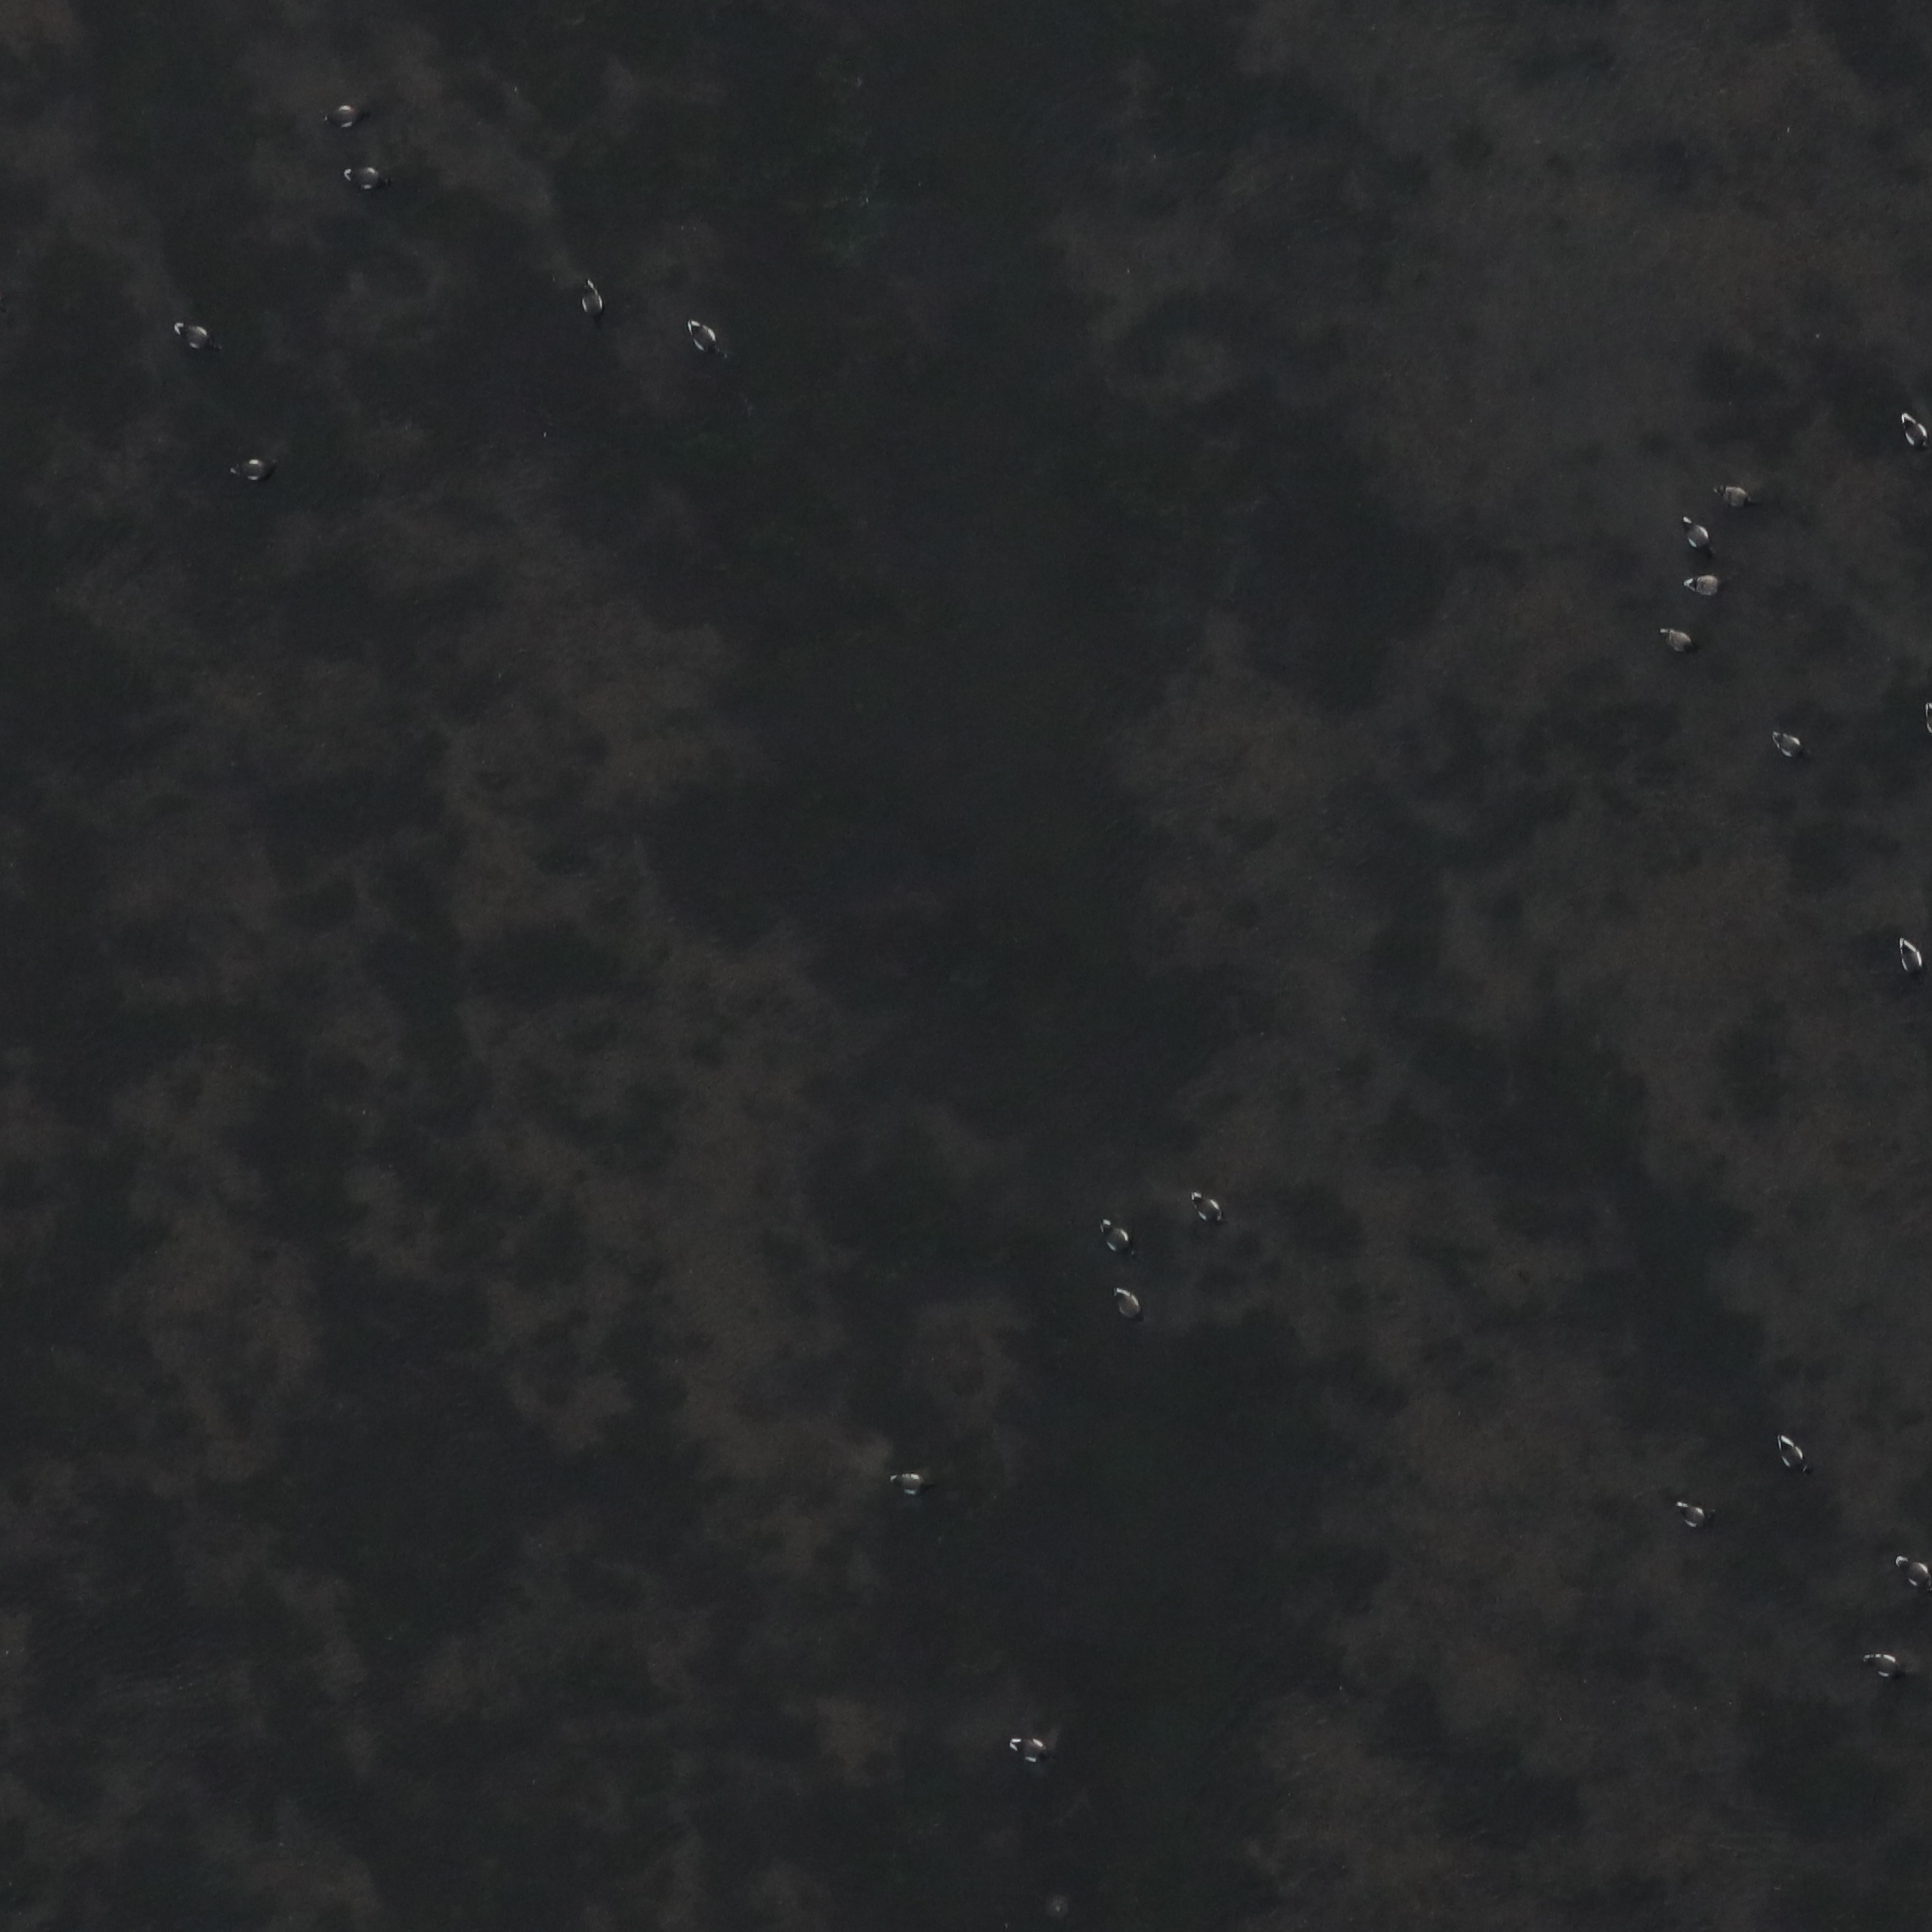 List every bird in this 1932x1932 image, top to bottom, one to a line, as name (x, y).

brant (346, 115)
brant (368, 177)
brant (593, 298)
brant (194, 336)
brant (702, 338)
brant (1915, 432)
brant (255, 469)
brant (1735, 498)
brant (1697, 536)
brant (1705, 585)
brant (1678, 640)
brant (1789, 745)
brant (1910, 957)
brant (1207, 1210)
brant (1117, 1239)
brant (1128, 1304)
brant (1792, 1454)
brant (913, 1484)
brant (1690, 1515)
brant (1915, 1573)
brant (1887, 1667)
brant (1032, 1748)